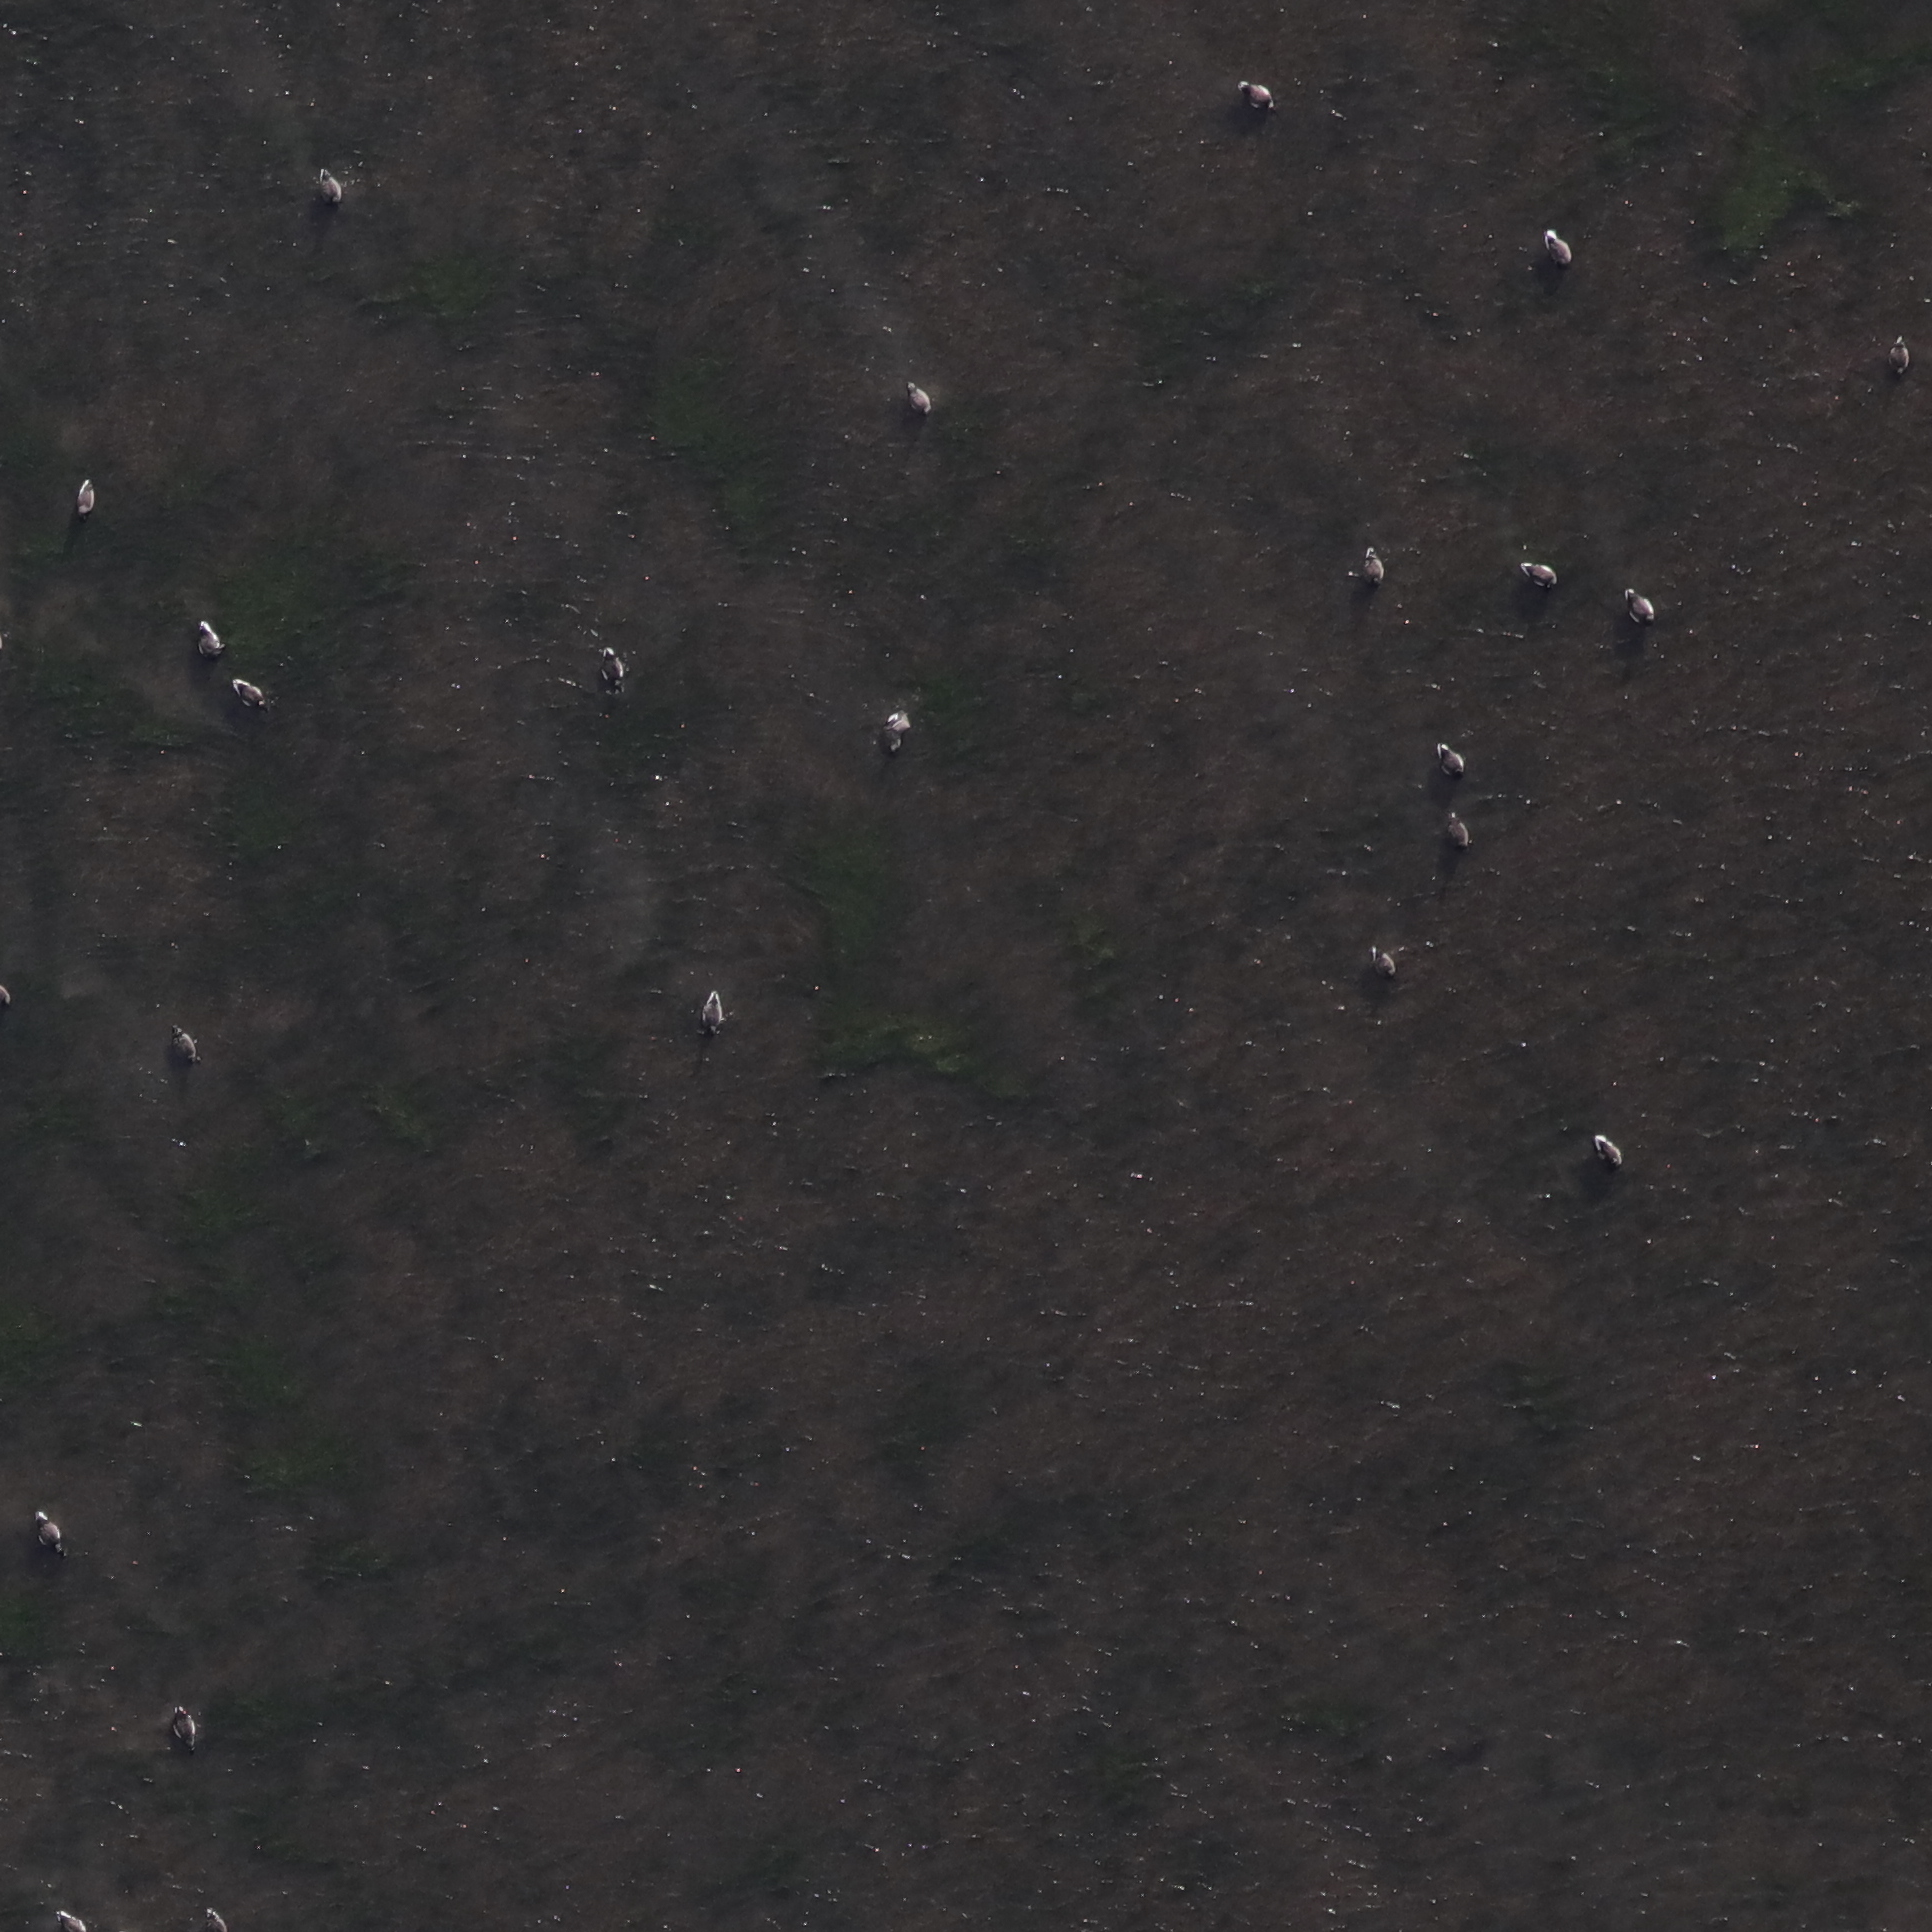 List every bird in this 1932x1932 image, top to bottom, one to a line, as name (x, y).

brant (1257, 97)
brant (329, 188)
brant (1558, 250)
brant (1901, 357)
brant (918, 400)
brant (87, 500)
brant (1371, 569)
brant (1540, 575)
brant (1639, 607)
brant (211, 640)
brant (611, 668)
brant (252, 695)
brant (899, 726)
brant (1452, 762)
brant (1458, 832)
brant (1385, 964)
brant (711, 1013)
brant (184, 1046)
brant (1607, 1151)
brant (49, 1533)
brant (185, 1726)
brant (71, 1924)
brant (217, 1928)